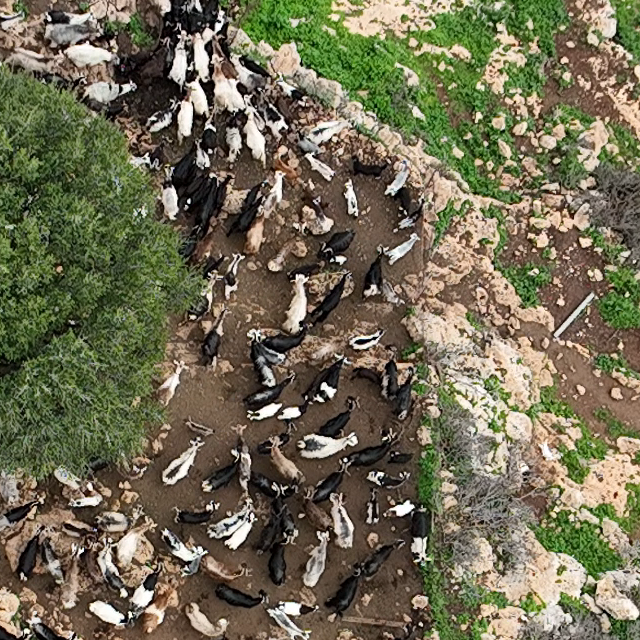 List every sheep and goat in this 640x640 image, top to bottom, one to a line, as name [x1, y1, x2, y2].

goat [188, 1, 203, 32]
goat [203, 2, 220, 26]
goat [181, 3, 191, 29]
goat [0, 8, 24, 28]
goat [46, 10, 92, 23]
goat [203, 11, 227, 41]
goat [165, 23, 181, 66]
goat [45, 24, 98, 50]
goat [169, 30, 189, 86]
goat [192, 32, 211, 81]
goat [210, 34, 240, 78]
goat [138, 37, 170, 84]
goat [65, 42, 119, 67]
goat [3, 48, 66, 71]
goat [229, 53, 267, 92]
goat [210, 54, 233, 108]
goat [241, 55, 272, 79]
goat [186, 63, 209, 118]
goat [274, 71, 310, 106]
goat [40, 74, 87, 91]
goat [229, 77, 243, 108]
goat [82, 80, 136, 104]
goat [176, 86, 195, 147]
goat [256, 89, 287, 141]
goat [244, 94, 266, 131]
goat [144, 97, 180, 133]
goat [87, 99, 131, 117]
goat [202, 103, 218, 152]
goat [244, 105, 267, 166]
goat [227, 111, 243, 150]
goat [309, 118, 358, 143]
goat [129, 127, 149, 150]
goat [294, 131, 327, 154]
goat [148, 136, 173, 171]
goat [194, 138, 211, 168]
goat [172, 140, 195, 185]
goat [126, 151, 149, 167]
goat [305, 153, 335, 181]
goat [351, 155, 386, 176]
goat [274, 158, 299, 185]
goat [384, 161, 408, 197]
goat [156, 166, 180, 220]
goat [180, 169, 211, 210]
goat [264, 171, 286, 212]
goat [194, 173, 217, 231]
goat [211, 174, 233, 219]
goat [343, 178, 359, 218]
goat [244, 182, 262, 208]
goat [228, 183, 272, 236]
goat [393, 199, 425, 232]
goat [242, 213, 265, 255]
goat [191, 219, 220, 263]
goat [178, 223, 204, 257]
goat [268, 223, 306, 272]
goat [317, 229, 356, 261]
goat [388, 232, 418, 265]
goat [361, 243, 388, 302]
goat [224, 253, 245, 300]
goat [202, 254, 229, 276]
goat [287, 263, 319, 280]
goat [188, 270, 223, 321]
goat [312, 272, 349, 323]
goat [281, 273, 309, 335]
goat [383, 279, 405, 305]
goat [202, 307, 230, 359]
goat [263, 322, 312, 352]
goat [348, 327, 385, 351]
goat [248, 331, 277, 387]
goat [303, 352, 351, 403]
goat [155, 359, 190, 408]
goat [382, 360, 399, 401]
goat [392, 366, 414, 419]
goat [352, 367, 382, 386]
goat [240, 370, 297, 407]
goat [319, 395, 359, 437]
goat [279, 397, 312, 420]
goat [247, 402, 283, 421]
goat [257, 419, 298, 456]
goat [185, 421, 215, 437]
goat [230, 423, 251, 489]
goat [347, 428, 396, 467]
goat [299, 432, 358, 458]
goat [269, 435, 306, 484]
goat [159, 436, 205, 487]
goat [202, 449, 244, 490]
goat [113, 450, 148, 481]
goat [387, 452, 415, 464]
goat [83, 456, 111, 473]
goat [313, 458, 352, 502]
goat [53, 467, 94, 492]
goat [246, 468, 300, 497]
goat [366, 470, 410, 489]
goat [270, 482, 299, 539]
goat [366, 487, 380, 524]
goat [304, 488, 334, 532]
goat [329, 492, 354, 548]
goat [67, 494, 101, 508]
goat [205, 498, 251, 539]
goat [382, 500, 414, 518]
goat [0, 501, 40, 533]
goat [173, 501, 219, 526]
goat [255, 501, 279, 555]
goat [95, 504, 144, 531]
goat [412, 504, 433, 563]
goat [225, 512, 255, 551]
goat [117, 515, 158, 568]
goat [60, 520, 98, 540]
goat [15, 525, 44, 586]
goat [160, 526, 210, 561]
goat [268, 530, 294, 587]
goat [301, 530, 330, 589]
goat [42, 534, 65, 583]
goat [99, 537, 129, 597]
goat [85, 538, 105, 584]
goat [363, 539, 405, 579]
goat [60, 544, 83, 610]
goat [179, 546, 203, 577]
goat [199, 555, 253, 582]
goat [131, 558, 165, 607]
goat [324, 563, 365, 612]
goat [216, 583, 270, 609]
goat [138, 584, 177, 635]
goat [88, 599, 134, 625]
goat [279, 601, 319, 617]
goat [184, 602, 229, 636]
goat [265, 608, 312, 639]
goat [31, 611, 77, 639]
goat [0, 617, 30, 639]
goat [365, 624, 411, 639]
goat [198, 633, 230, 639]